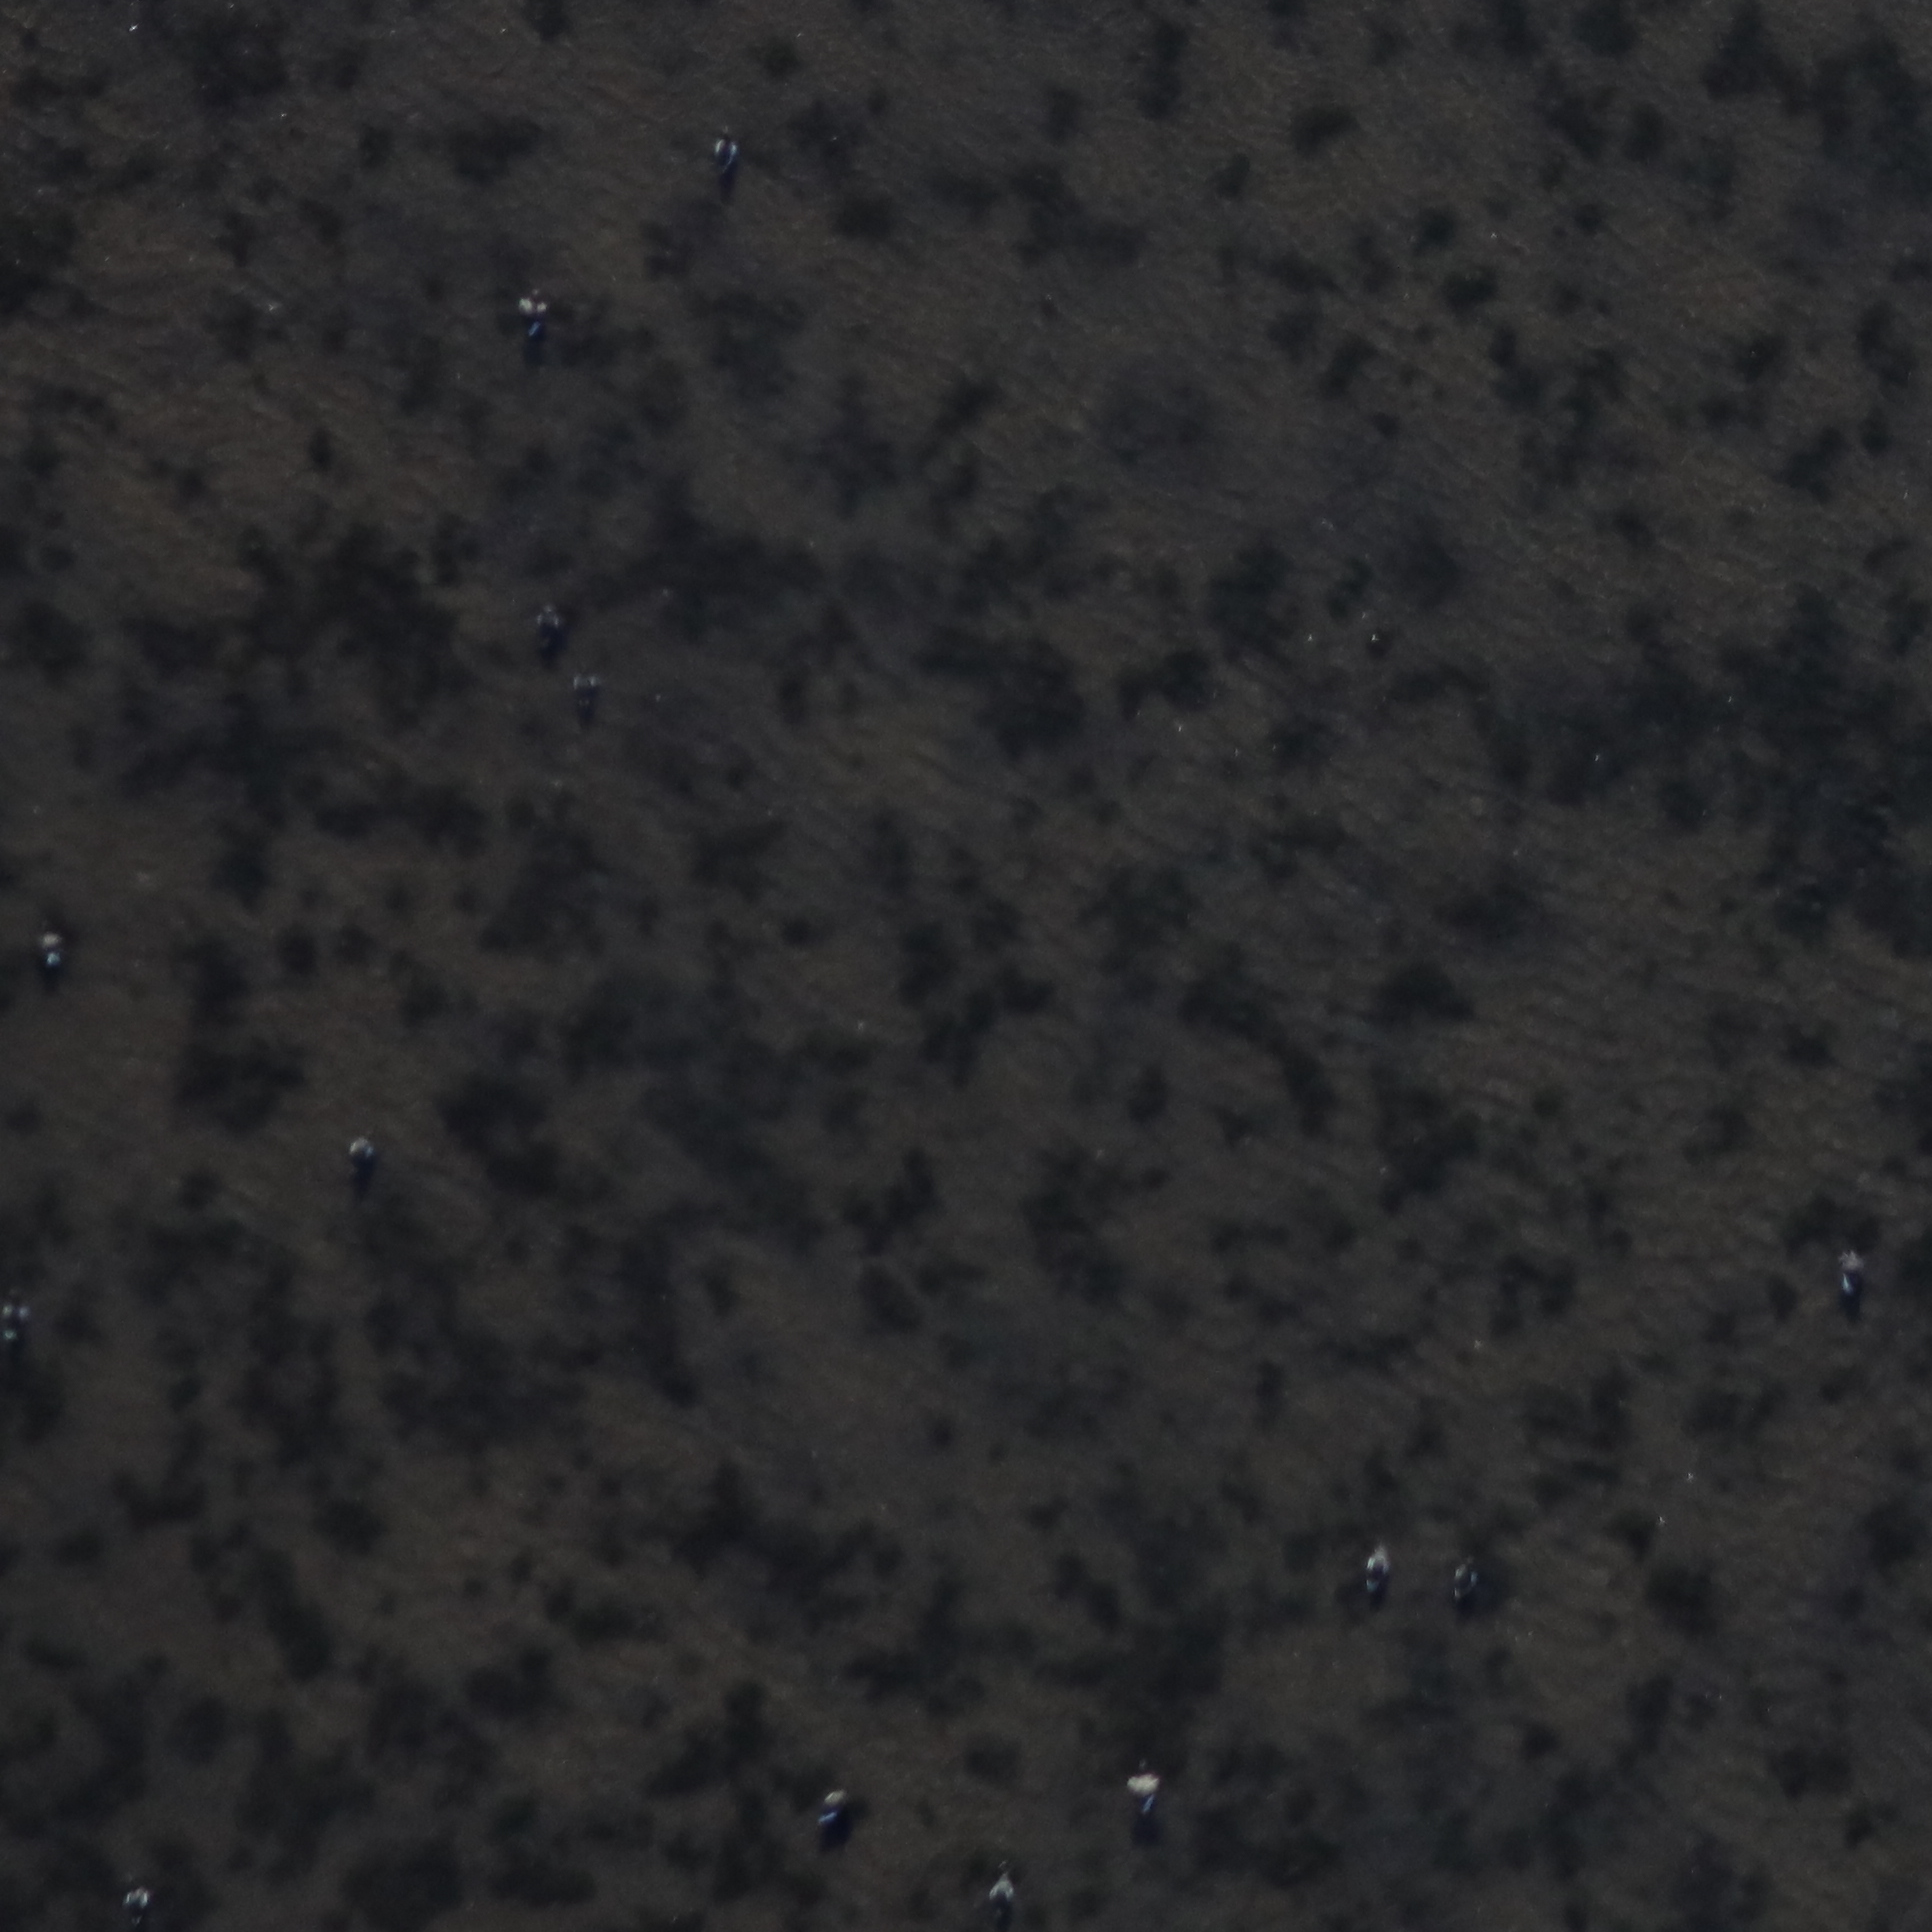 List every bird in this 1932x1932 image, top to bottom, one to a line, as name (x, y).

brant (726, 154)
brant (536, 308)
brant (556, 619)
brant (591, 689)
brant (45, 947)
brant (368, 1147)
brant (1847, 1266)
brant (1377, 1571)
brant (1466, 1583)
brant (1143, 1782)
brant (836, 1804)
brant (1008, 1894)
brant (138, 1903)